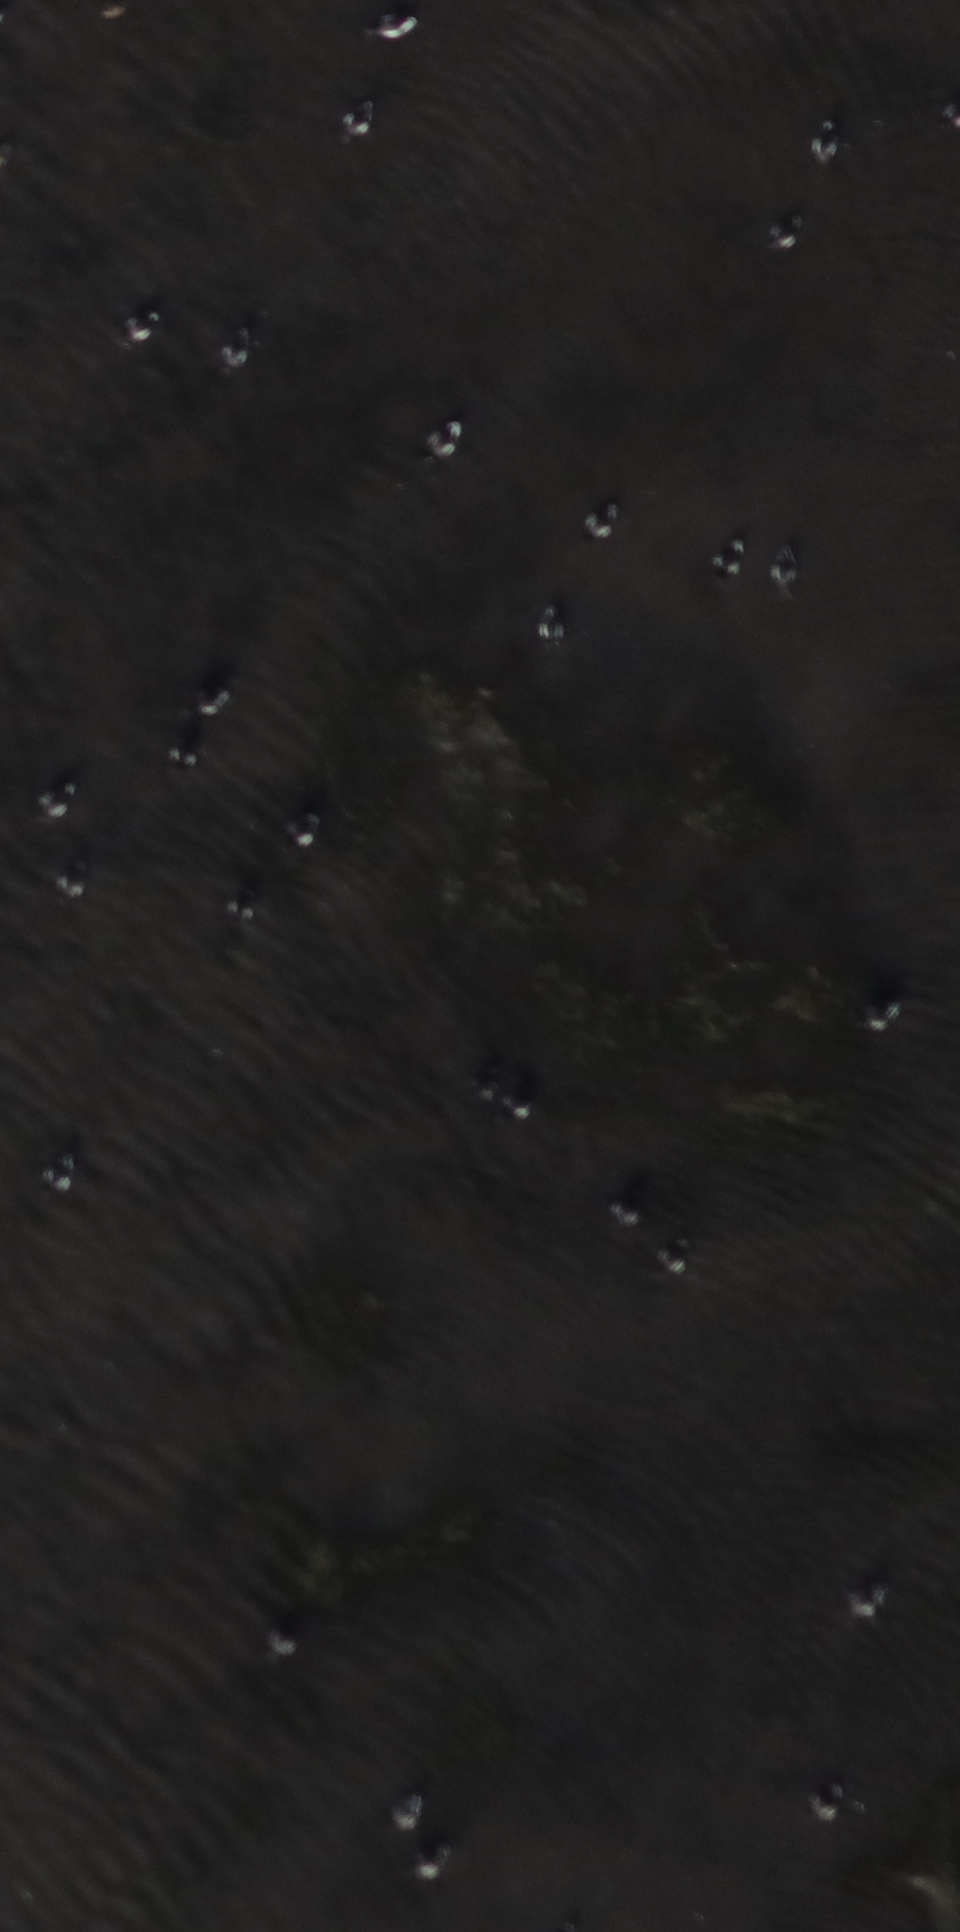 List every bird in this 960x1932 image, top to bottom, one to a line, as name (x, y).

other bird (119, 12)
brant (391, 29)
brant (357, 121)
brant (832, 140)
brant (786, 227)
brant (143, 328)
brant (234, 354)
brant (436, 444)
brant (609, 514)
brant (724, 554)
brant (792, 582)
brant (548, 623)
brant (217, 691)
brant (179, 755)
brant (63, 811)
brant (305, 830)
brant (79, 876)
brant (241, 907)
brant (878, 1020)
brant (483, 1094)
brant (517, 1108)
brant (61, 1176)
brant (628, 1207)
brant (672, 1255)
brant (870, 1601)
brant (286, 1642)
brant (835, 1803)
brant (412, 1820)
brant (428, 1859)